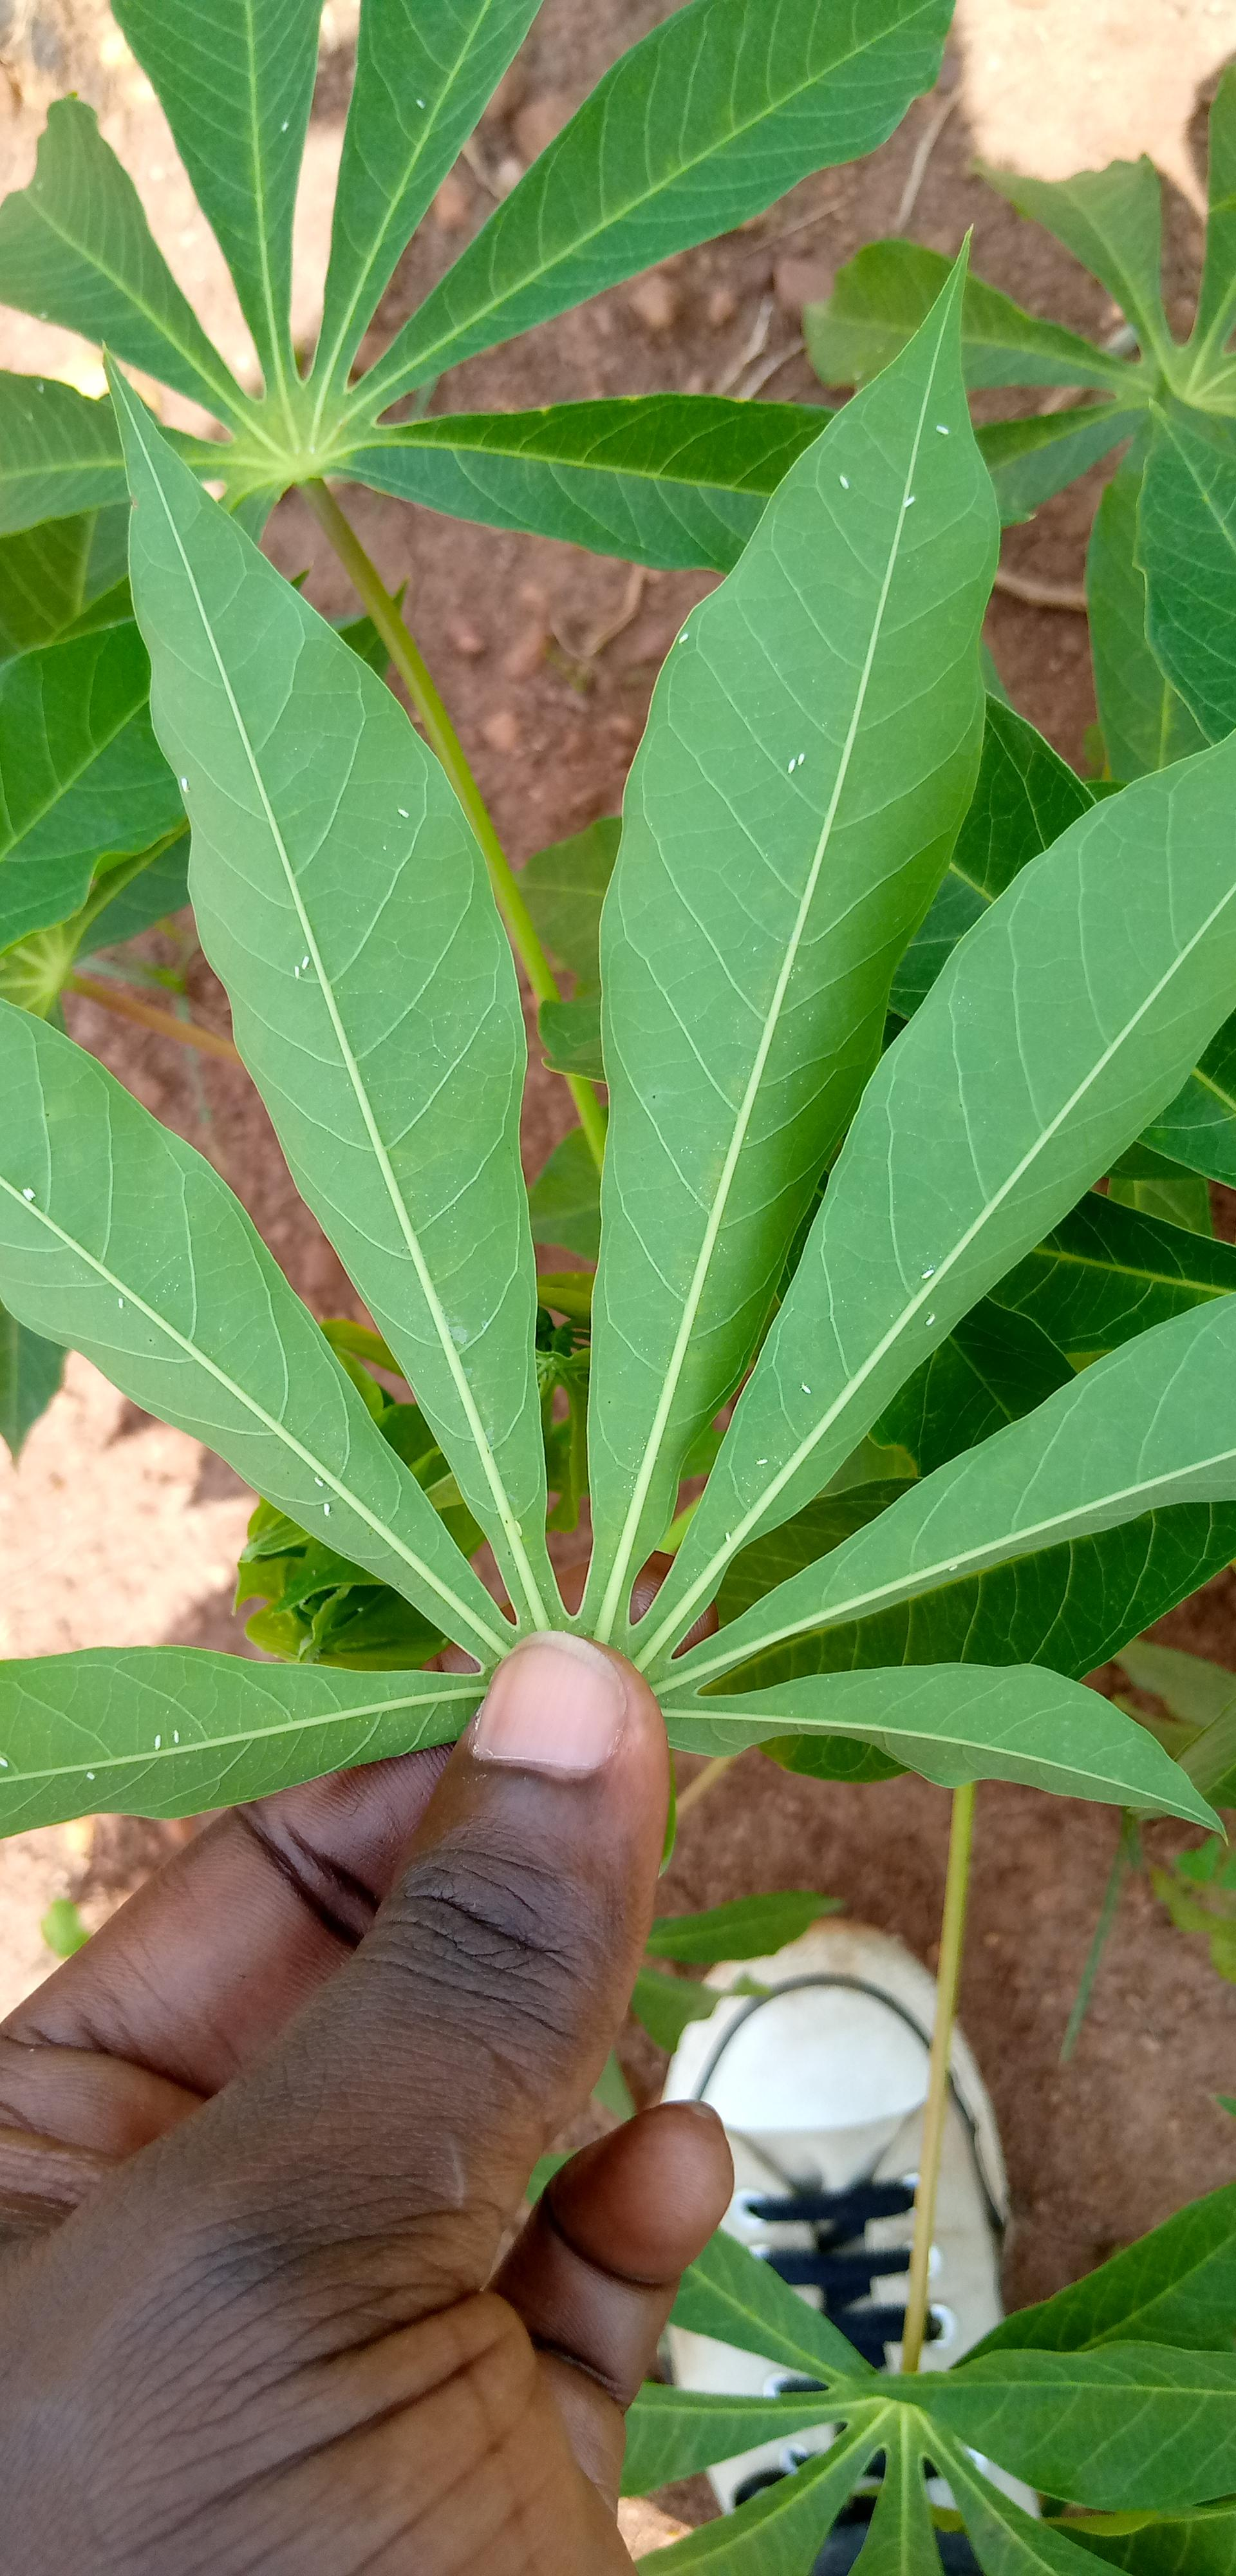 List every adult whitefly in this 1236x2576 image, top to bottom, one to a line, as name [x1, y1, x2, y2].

whitefly [933, 423, 950, 438]
whitefly [838, 473, 851, 492]
whitefly [903, 494, 915, 511]
whitefly [677, 631, 689, 647]
whitefly [797, 751, 807, 767]
whitefly [787, 757, 795, 777]
whitefly [178, 775, 189, 795]
whitefly [397, 805, 411, 820]
whitefly [299, 953, 311, 971]
whitefly [292, 963, 300, 980]
whitefly [26, 1186, 37, 1198]
whitefly [22, 1187, 32, 1203]
whitefly [920, 1267, 935, 1283]
whitefly [115, 1295, 128, 1310]
whitefly [923, 1311, 937, 1325]
whitefly [799, 1383, 813, 1397]
whitefly [754, 1457, 768, 1468]
whitefly [312, 1476, 325, 1488]
whitefly [322, 1501, 332, 1518]
whitefly [724, 1529, 733, 1543]
whitefly [170, 1726, 183, 1745]
whitefly [151, 1733, 162, 1755]
whitefly [1, 1757, 10, 1770]
whitefly [84, 1770, 97, 1783]